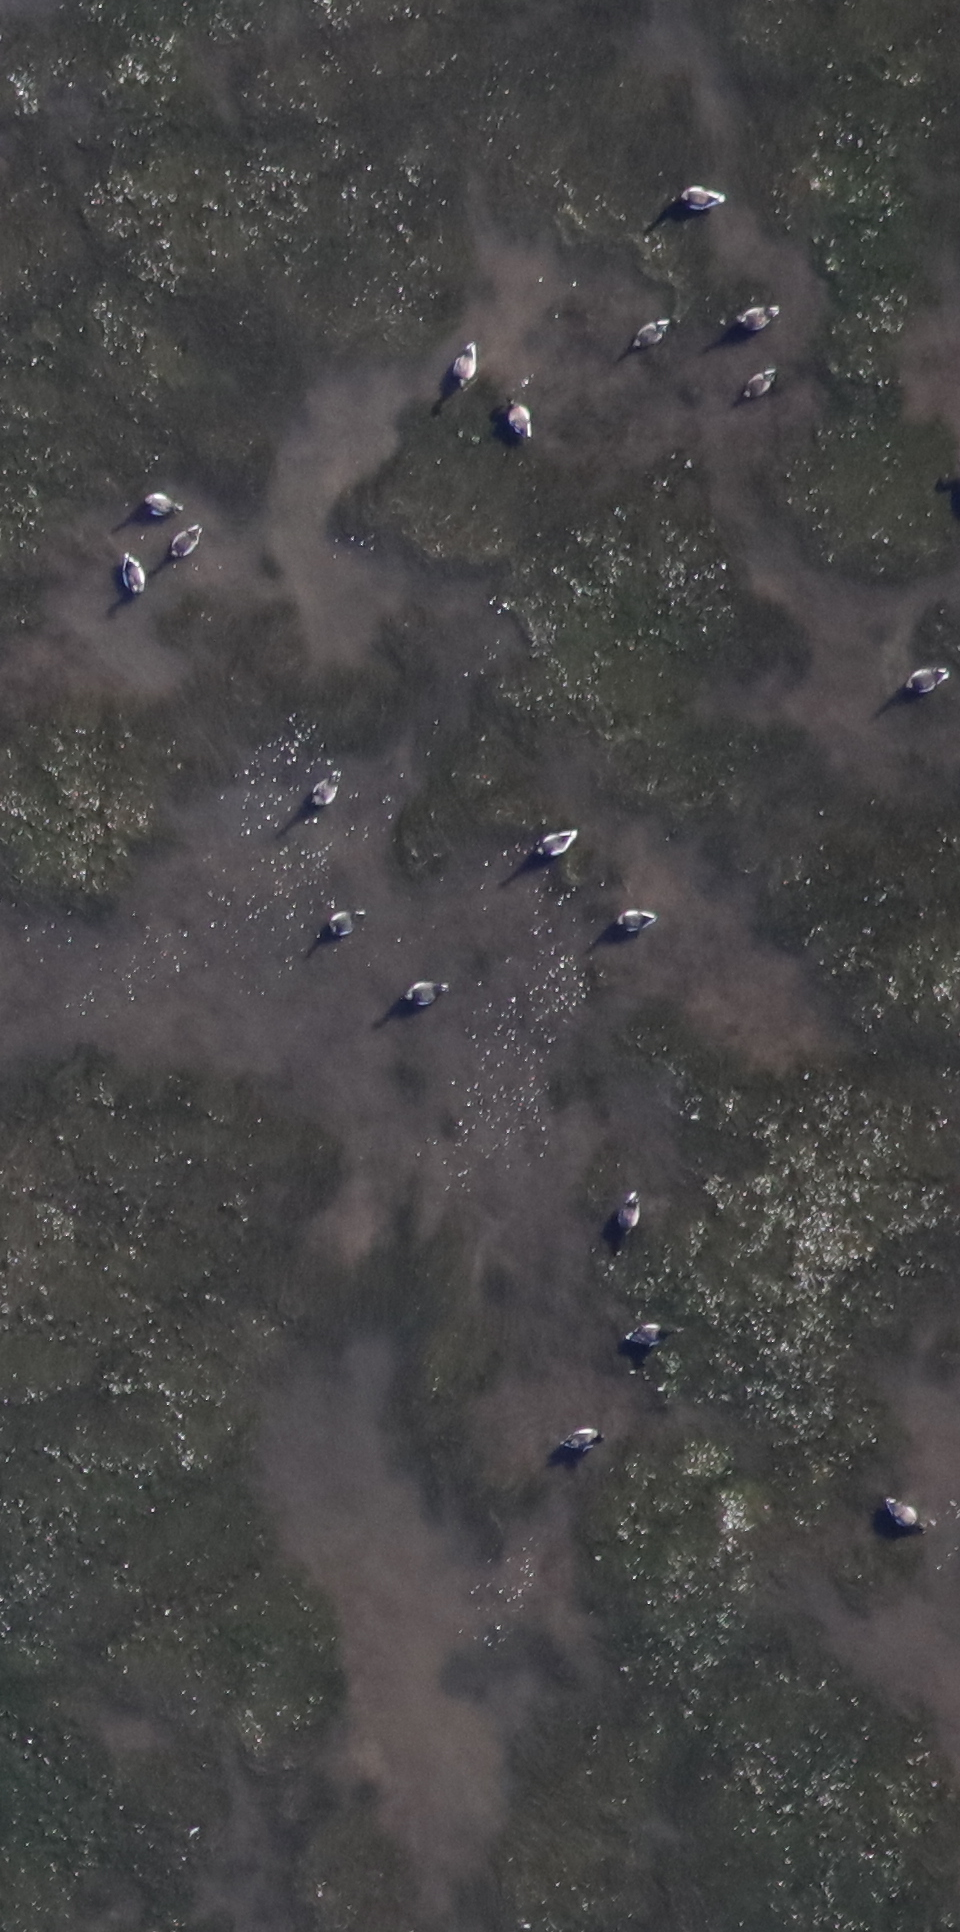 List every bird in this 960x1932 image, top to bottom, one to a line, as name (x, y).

brant (700, 197)
brant (758, 318)
brant (648, 336)
brant (464, 366)
brant (759, 384)
brant (517, 417)
brant (161, 503)
brant (184, 542)
brant (133, 574)
brant (925, 679)
brant (326, 792)
brant (555, 842)
brant (634, 923)
brant (344, 924)
brant (422, 993)
brant (629, 1213)
brant (647, 1336)
brant (584, 1441)
brant (904, 1514)